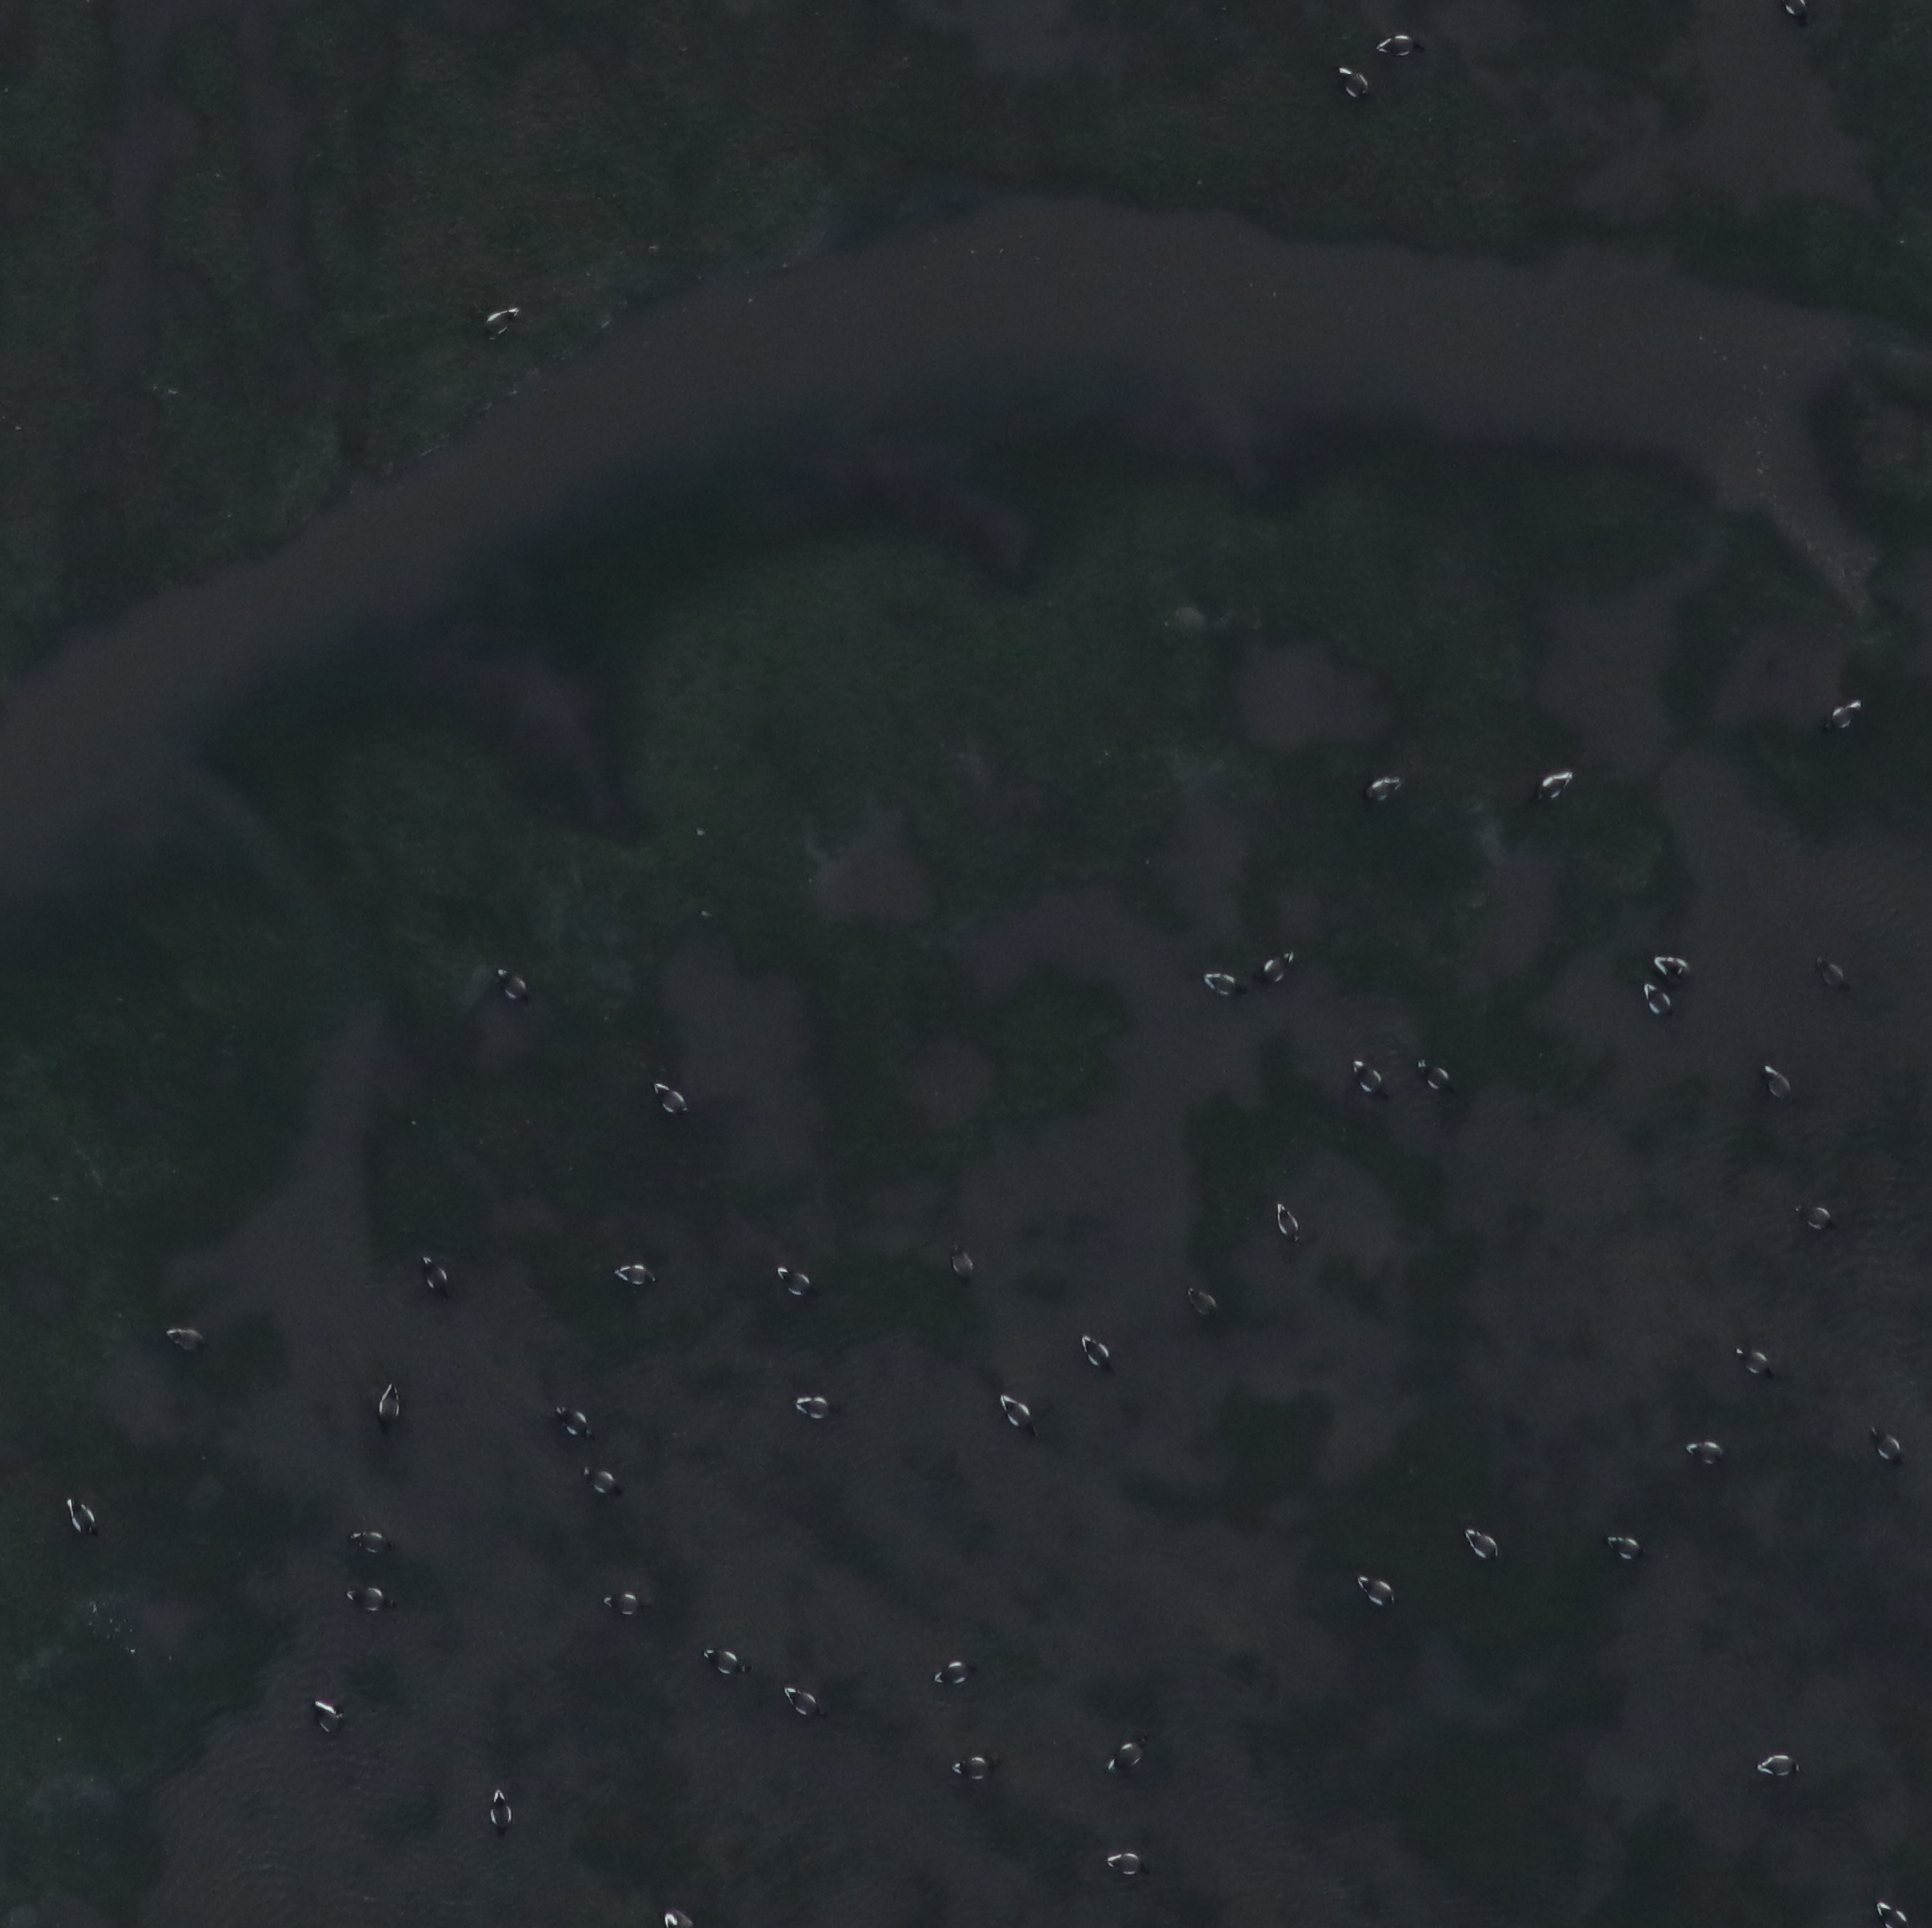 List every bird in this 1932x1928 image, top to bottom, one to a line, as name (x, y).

brant (1794, 3)
brant (1402, 47)
brant (1354, 84)
brant (501, 320)
brant (1844, 716)
brant (1552, 787)
brant (1382, 790)
brant (1669, 967)
brant (1275, 968)
brant (1833, 974)
brant (1224, 984)
brant (514, 987)
brant (1656, 998)
brant (1436, 1077)
brant (1368, 1079)
brant (1777, 1084)
brant (673, 1101)
brant (1819, 1219)
brant (1287, 1223)
brant (962, 1264)
brant (637, 1276)
brant (436, 1277)
brant (795, 1283)
brant (1201, 1302)
brant (186, 1338)
brant (1097, 1353)
brant (1755, 1362)
brant (387, 1407)
brant (816, 1409)
brant (1018, 1414)
brant (574, 1422)
brant (1887, 1448)
brant (1705, 1453)
brant (603, 1482)
brant (80, 1517)
brant (372, 1541)
brant (1483, 1546)
brant (1625, 1549)
brant (1377, 1592)
brant (368, 1598)
brant (626, 1603)
brant (725, 1662)
brant (954, 1674)
brant (804, 1703)
brant (327, 1716)
brant (1128, 1755)
brant (1779, 1767)
brant (975, 1769)
brant (499, 1812)
brant (1127, 1864)
brant (1893, 1921)